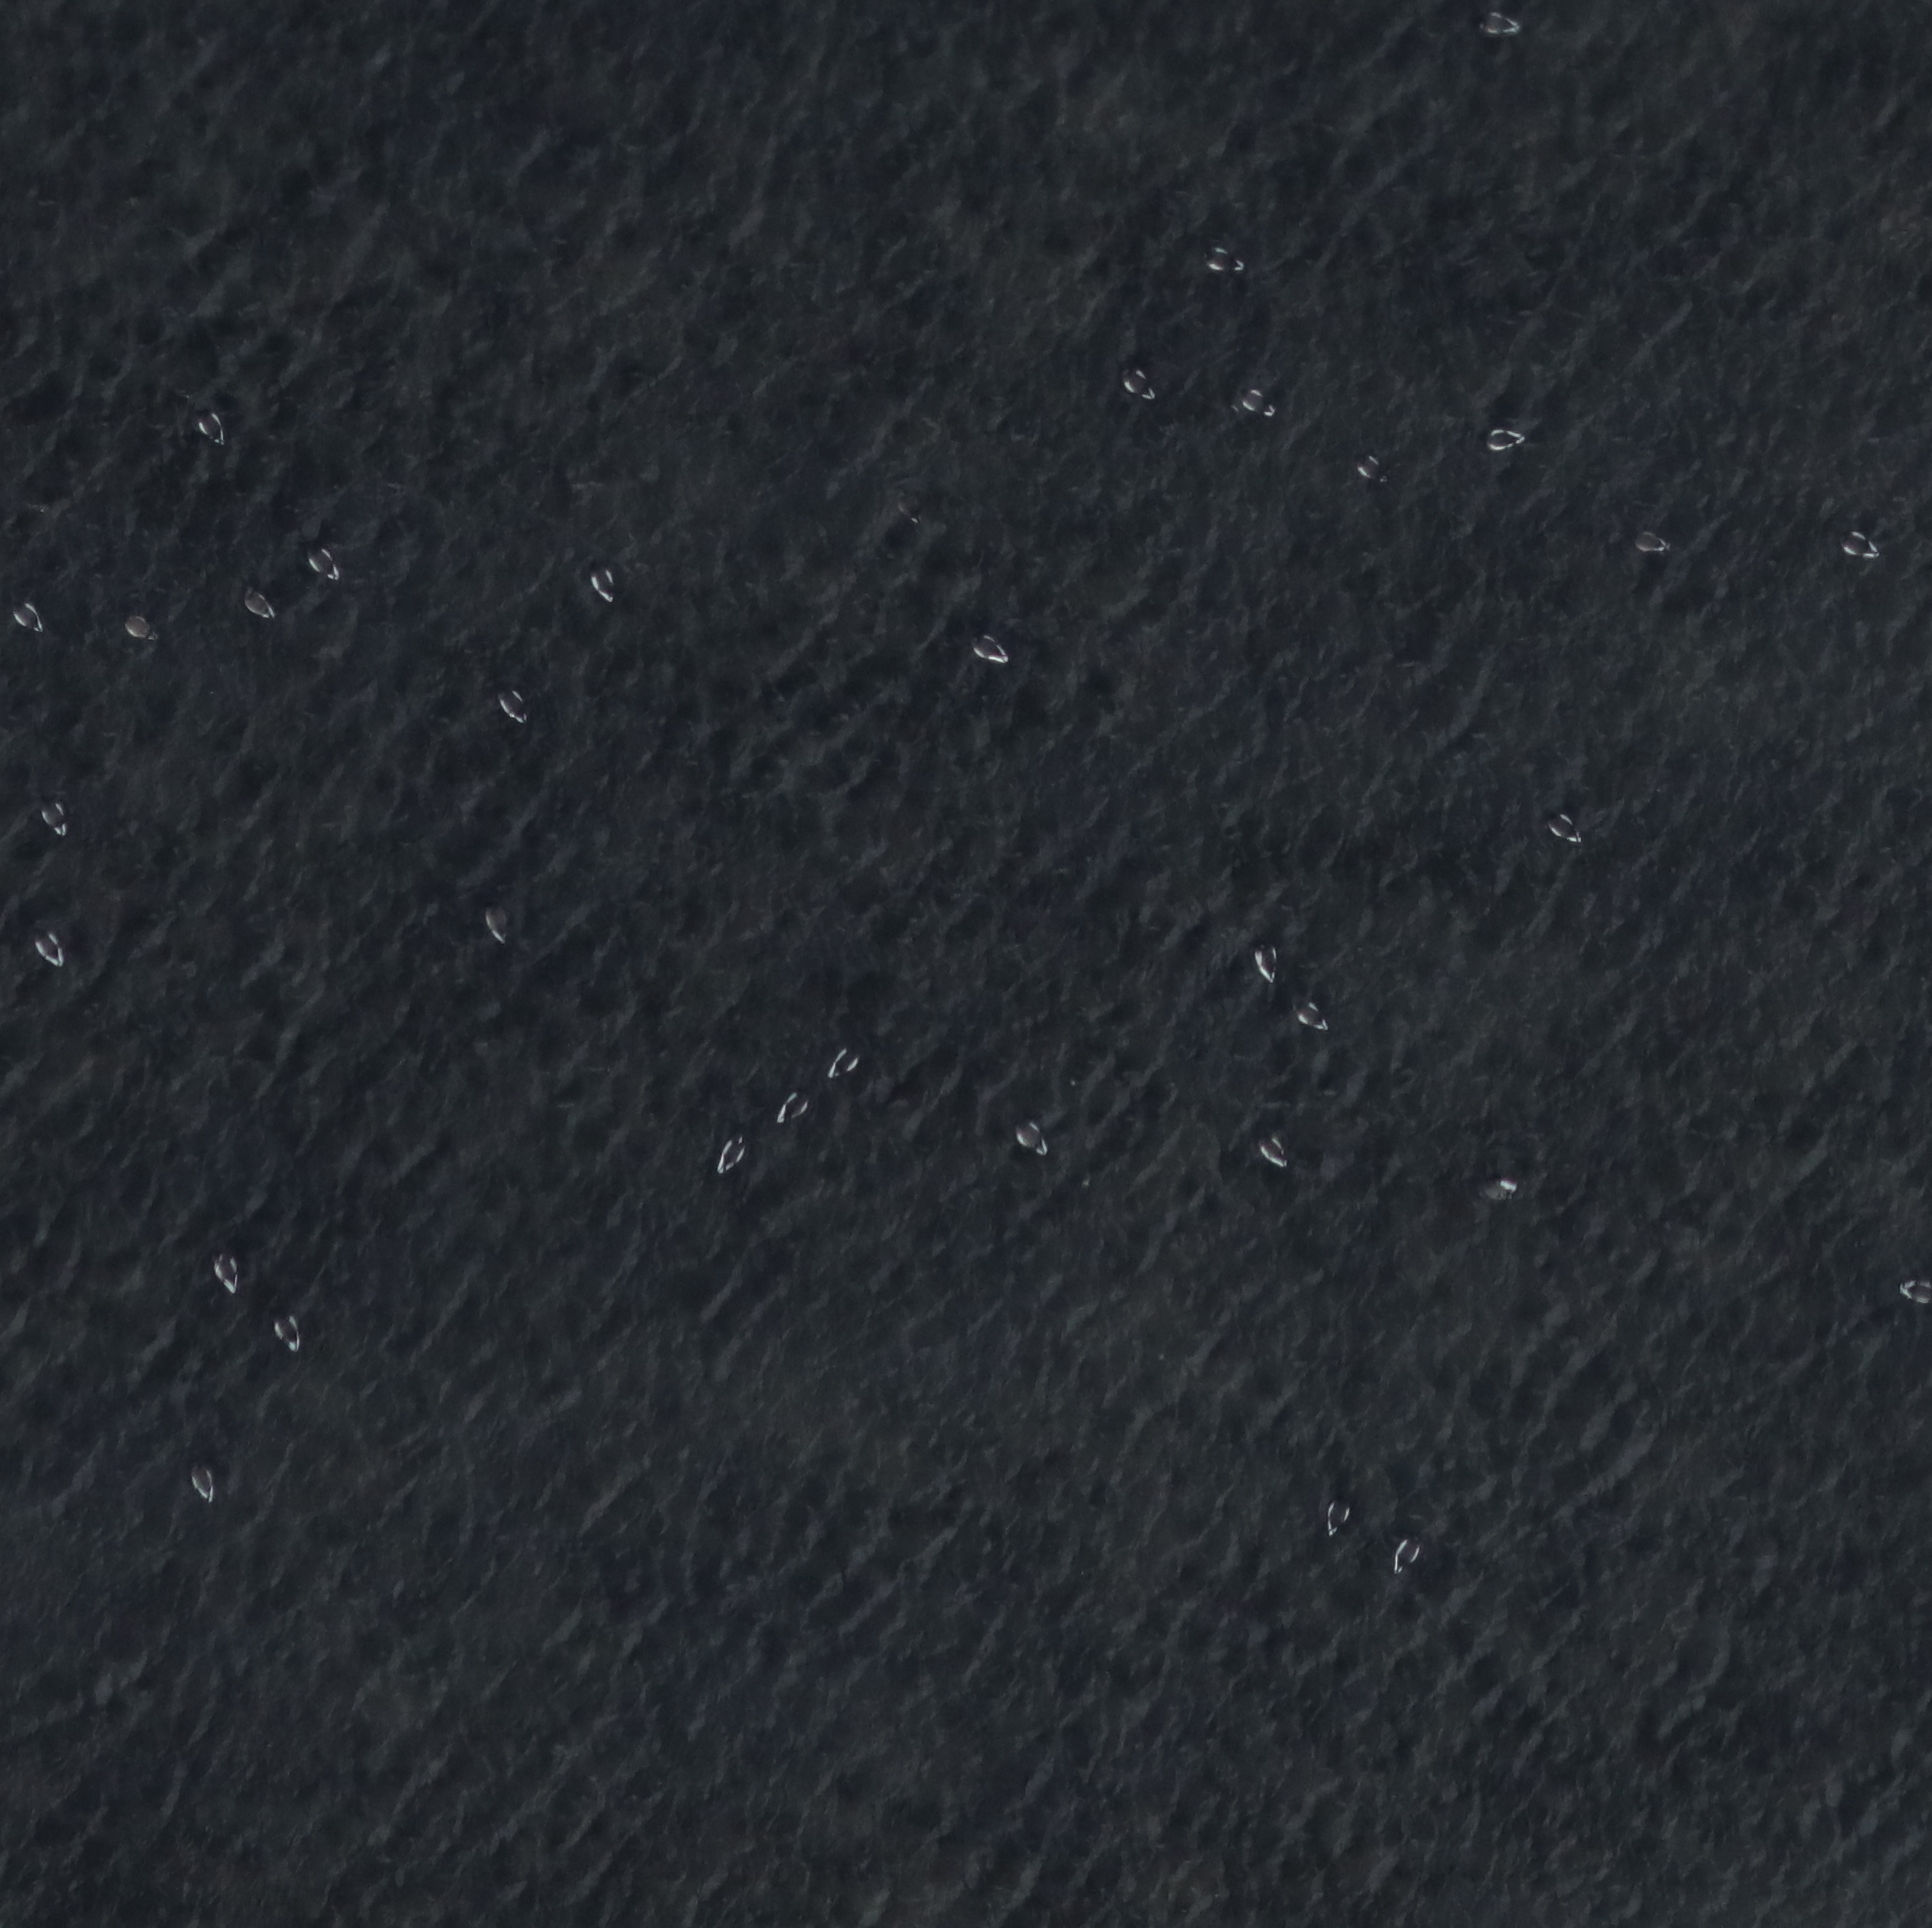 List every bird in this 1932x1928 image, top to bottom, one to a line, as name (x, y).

brant (1497, 24)
brant (1222, 260)
brant (1138, 384)
brant (1257, 403)
brant (210, 426)
brant (1501, 440)
brant (1369, 469)
brant (1648, 542)
brant (1856, 545)
brant (322, 563)
brant (603, 584)
brant (255, 602)
brant (27, 615)
brant (138, 627)
brant (988, 649)
brant (512, 704)
brant (55, 817)
brant (1561, 827)
brant (499, 922)
brant (48, 947)
brant (1269, 960)
brant (1310, 1016)
brant (844, 1063)
brant (795, 1108)
brant (1031, 1138)
brant (1274, 1150)
brant (731, 1155)
brant (1499, 1190)
brant (226, 1269)
brant (1921, 1289)
brant (286, 1329)
brant (204, 1479)
brant (1337, 1516)
brant (1407, 1554)